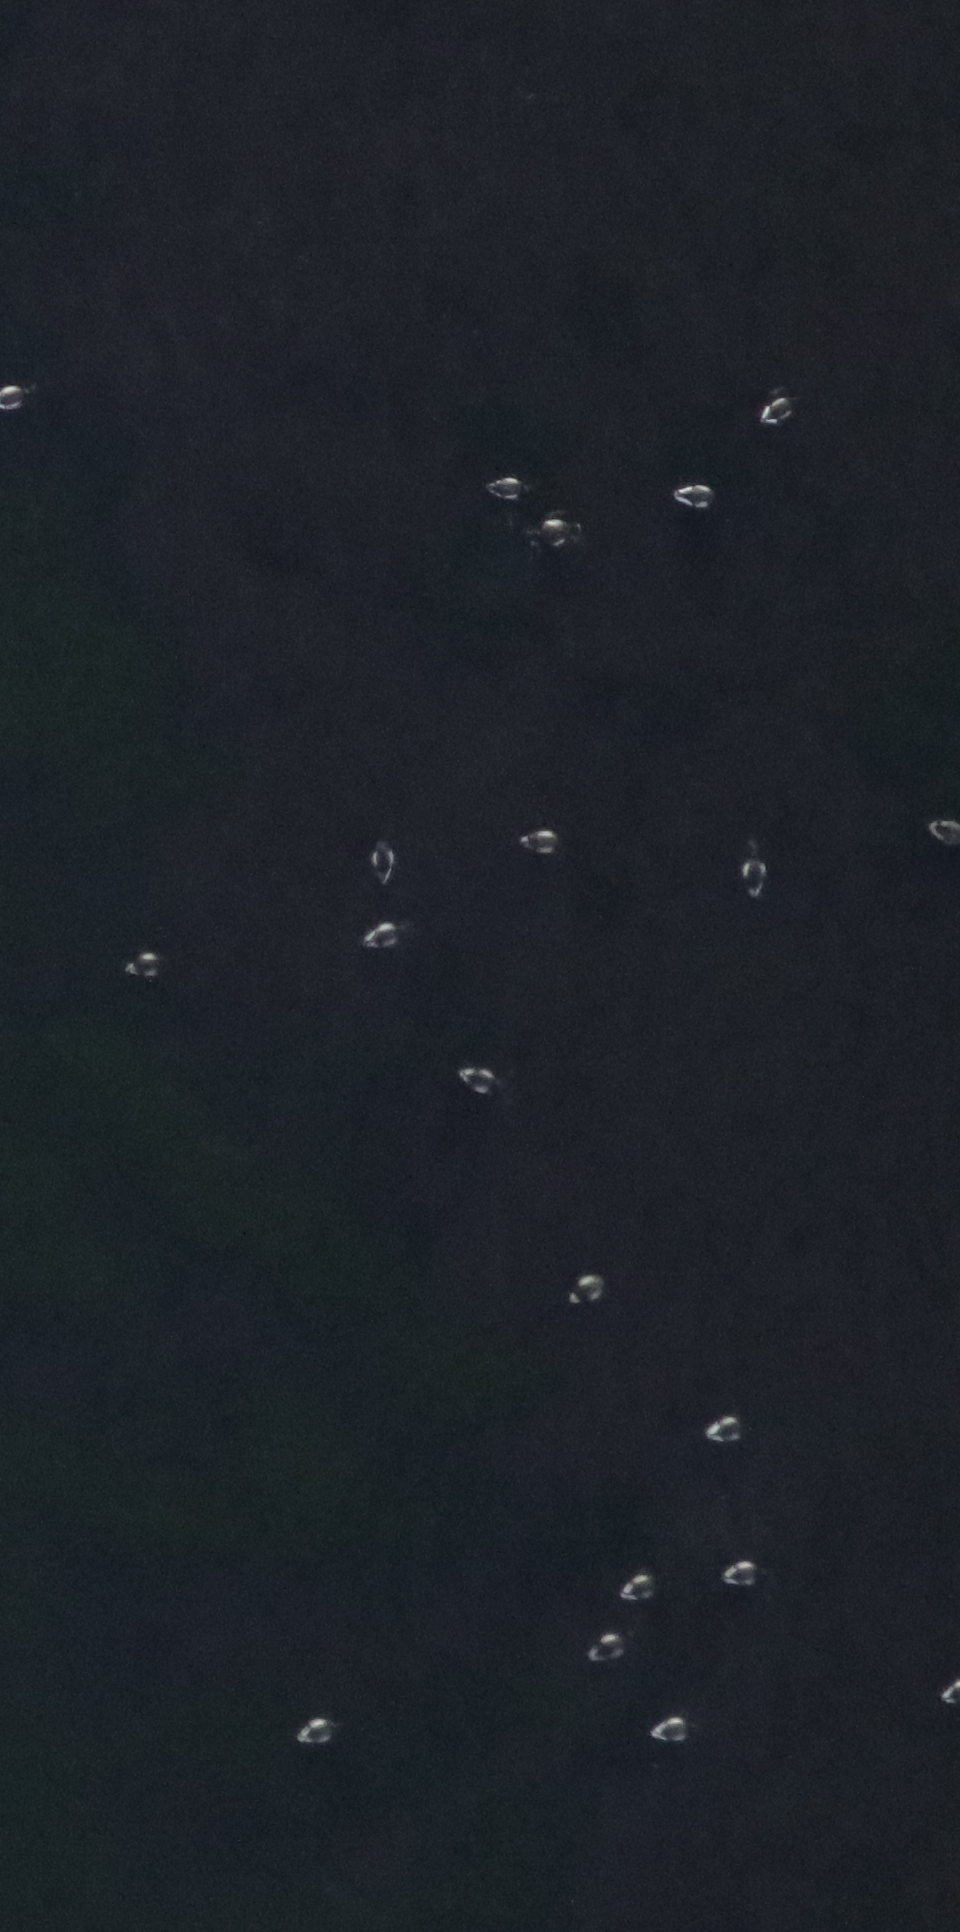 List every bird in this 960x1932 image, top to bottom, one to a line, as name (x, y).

brant (11, 397)
brant (779, 408)
brant (509, 488)
brant (697, 496)
brant (553, 533)
brant (951, 832)
brant (542, 842)
brant (385, 860)
brant (754, 872)
brant (385, 937)
brant (144, 964)
brant (480, 1080)
brant (588, 1290)
brant (727, 1427)
brant (743, 1573)
brant (641, 1589)
brant (609, 1647)
brant (319, 1731)
brant (672, 1731)